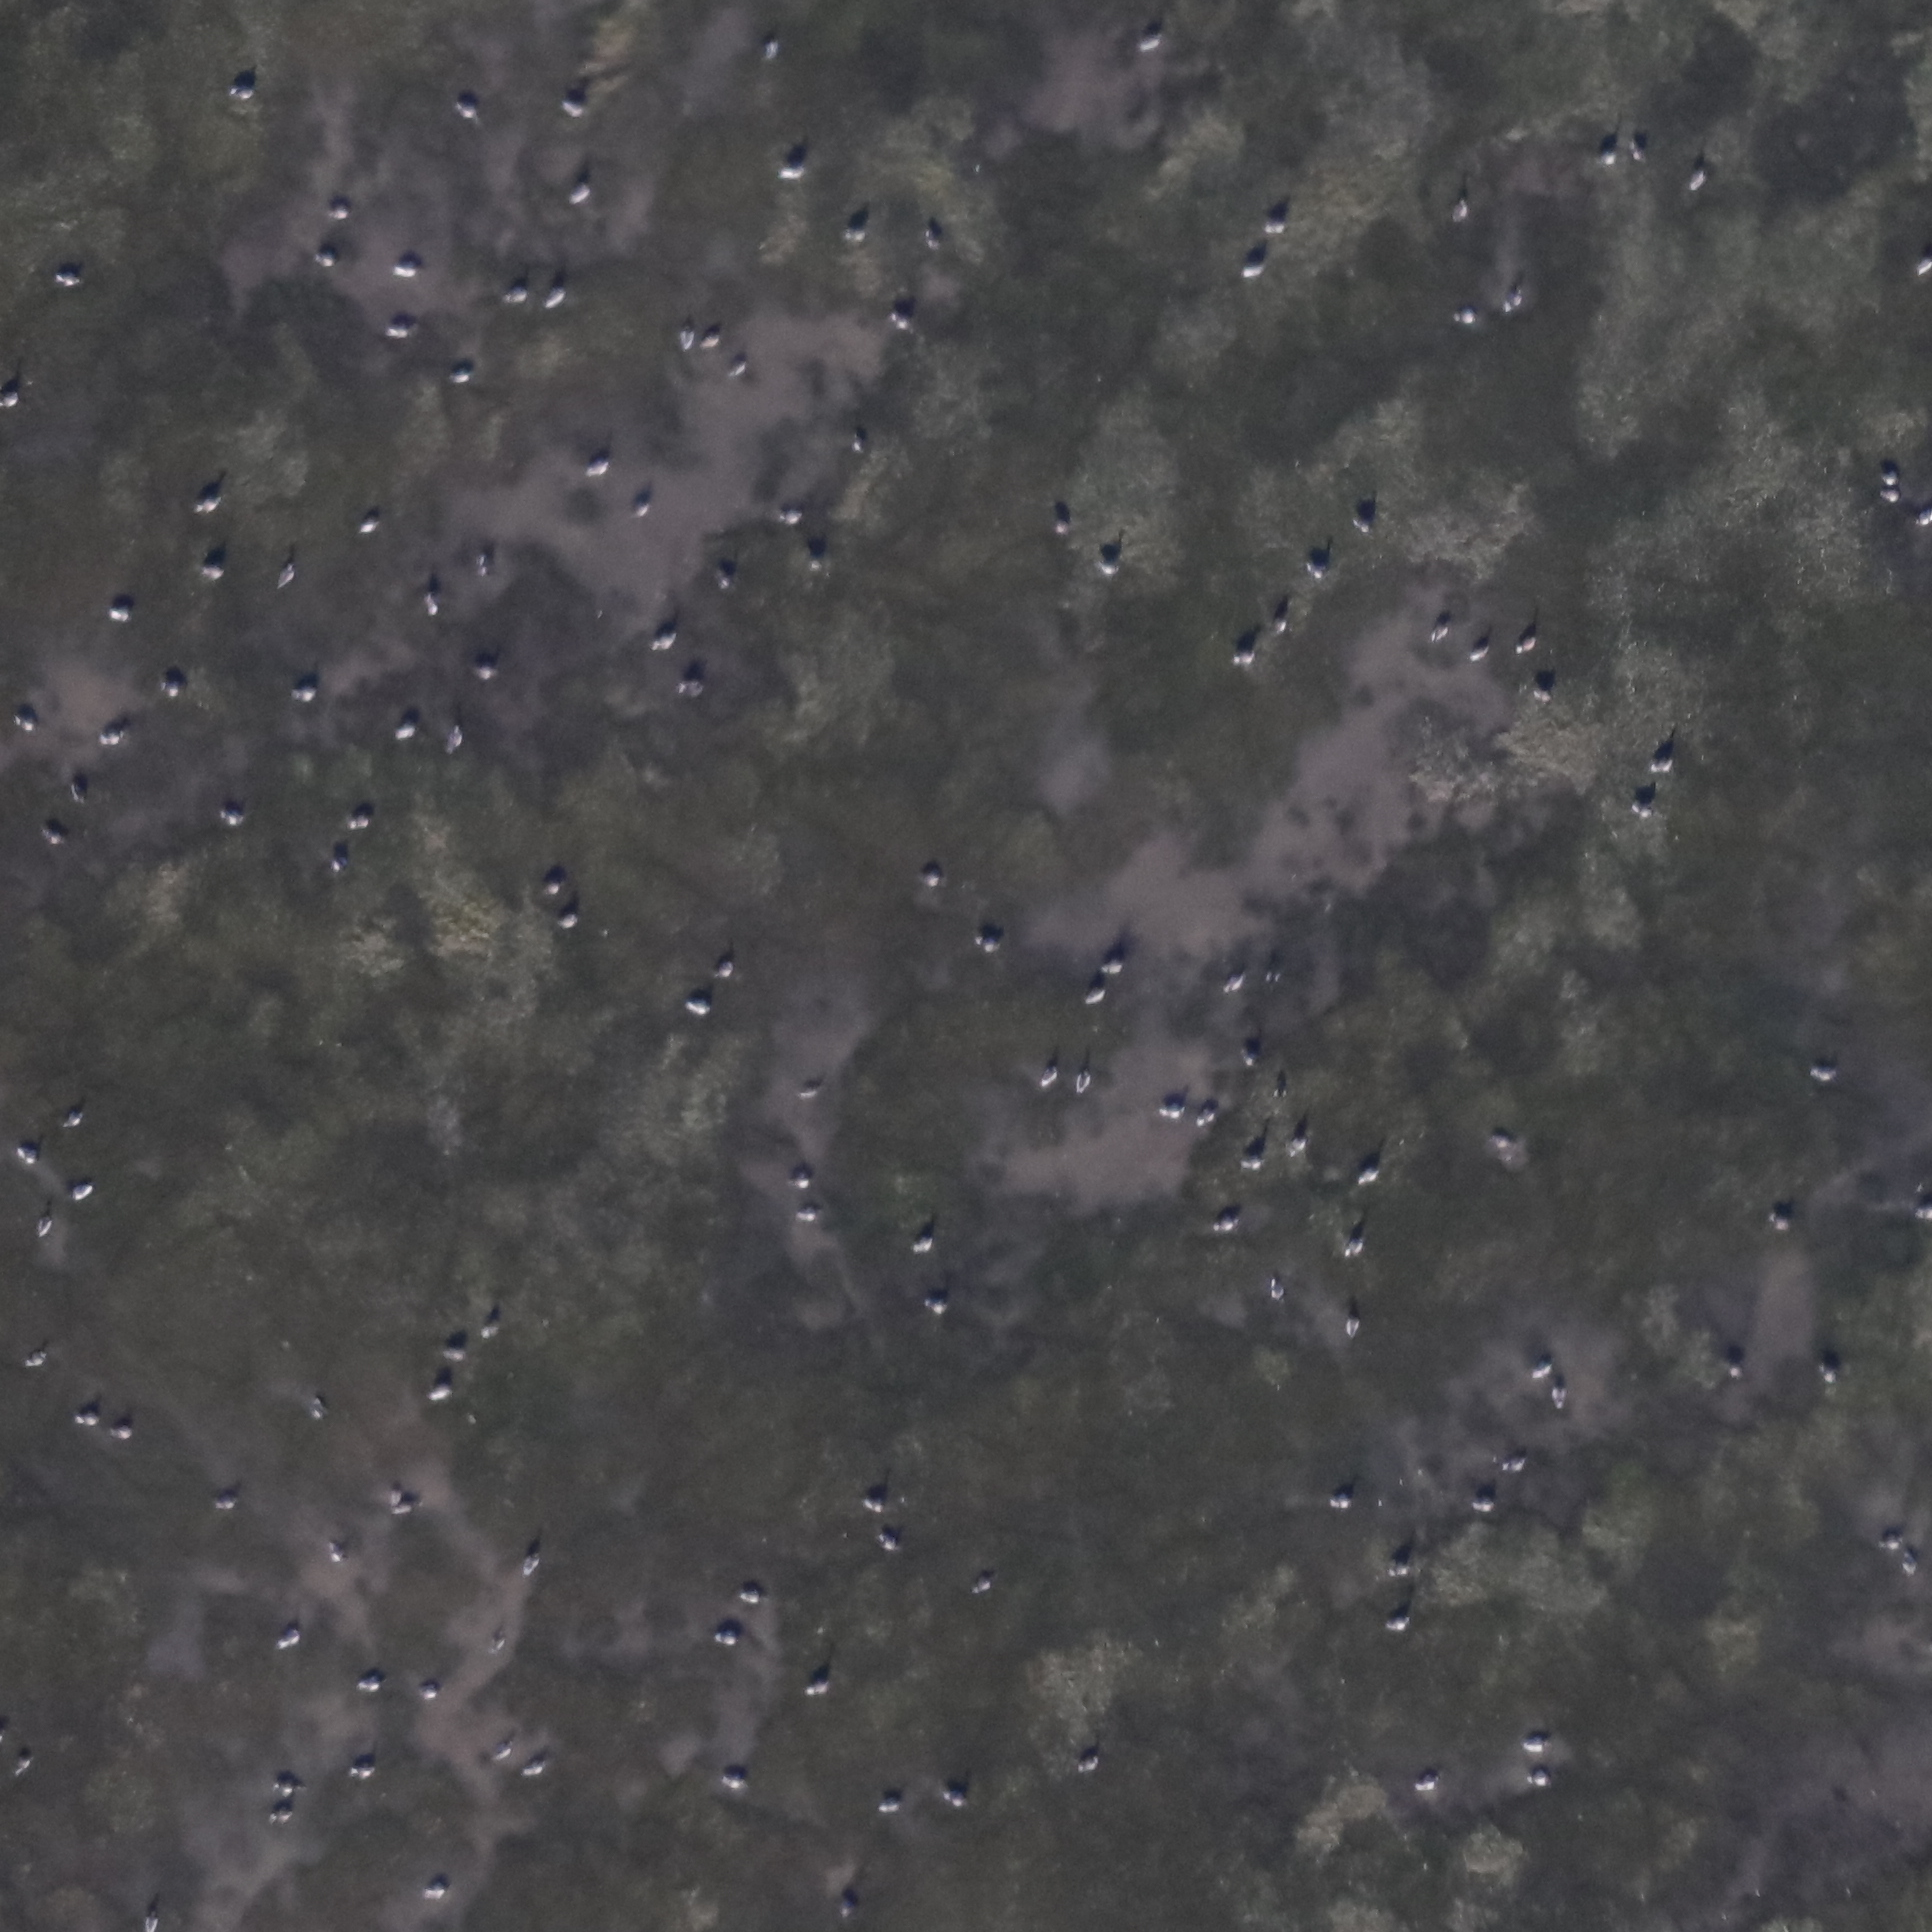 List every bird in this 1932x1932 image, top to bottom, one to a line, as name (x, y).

brant (1157, 39)
brant (769, 49)
brant (242, 94)
brant (466, 106)
brant (578, 109)
brant (1636, 154)
brant (1603, 158)
brant (779, 160)
brant (1686, 177)
brant (584, 194)
brant (348, 216)
brant (1454, 217)
brant (1276, 226)
brant (847, 236)
brant (934, 239)
brant (333, 263)
brant (1252, 272)
brant (1918, 272)
brant (415, 281)
brant (508, 287)
brant (66, 288)
brant (564, 298)
brant (1510, 312)
brant (902, 325)
brant (1468, 325)
brant (401, 330)
brant (690, 343)
brant (715, 348)
brant (740, 376)
brant (473, 379)
brant (10, 394)
brant (860, 458)
brant (600, 463)
brant (1897, 475)
brant (200, 493)
brant (1890, 504)
brant (645, 515)
brant (1067, 520)
brant (784, 521)
brant (366, 525)
brant (1374, 526)
brant (1105, 559)
brant (481, 572)
brant (1320, 572)
brant (218, 573)
brant (816, 574)
brant (298, 578)
brant (729, 588)
brant (436, 609)
brant (119, 615)
brant (1436, 621)
brant (1291, 622)
brant (658, 637)
brant (1530, 641)
brant (1478, 652)
brant (1247, 663)
brant (697, 683)
brant (173, 684)
brant (476, 685)
brant (315, 697)
brant (1538, 697)
brant (32, 725)
brant (410, 730)
brant (463, 735)
brant (124, 738)
brant (1663, 761)
brant (85, 792)
brant (1646, 809)
brant (365, 821)
brant (237, 822)
brant (52, 828)
brant (346, 861)
brant (933, 872)
brant (553, 877)
brant (574, 924)
brant (987, 938)
brant (1109, 960)
brant (733, 964)
brant (1276, 975)
brant (1102, 984)
brant (1234, 988)
brant (698, 1005)
brant (1254, 1059)
brant (1049, 1077)
brant (1090, 1081)
brant (1830, 1083)
brant (814, 1091)
brant (1283, 1093)
brant (1170, 1102)
brant (80, 1113)
brant (1211, 1113)
brant (1508, 1139)
brant (1299, 1142)
brant (35, 1156)
brant (1369, 1161)
brant (1256, 1164)
brant (801, 1178)
brant (99, 1196)
brant (52, 1211)
brant (1931, 1211)
brant (814, 1220)
brant (1783, 1226)
brant (1228, 1228)
brant (924, 1241)
brant (1357, 1251)
brant (1277, 1285)
brant (942, 1307)
brant (500, 1327)
brant (1349, 1337)
brant (454, 1355)
brant (43, 1356)
brant (1834, 1365)
brant (1545, 1366)
brant (1732, 1371)
brant (1558, 1397)
brant (444, 1400)
brant (324, 1410)
brant (93, 1420)
brant (129, 1442)
brant (1518, 1458)
brant (233, 1491)
brant (1494, 1504)
brant (393, 1505)
brant (869, 1505)
brant (1343, 1509)
brant (413, 1518)
brant (882, 1543)
brant (1894, 1547)
brant (343, 1557)
brant (540, 1557)
brant (1919, 1560)
brant (1393, 1562)
brant (976, 1582)
brant (752, 1589)
brant (1402, 1614)
brant (294, 1622)
brant (730, 1634)
brant (498, 1638)
brant (442, 1683)
brant (382, 1686)
brant (816, 1687)
brant (500, 1743)
brant (1536, 1743)
brant (34, 1760)
brant (1085, 1761)
brant (537, 1763)
brant (373, 1770)
brant (1436, 1774)
brant (286, 1776)
brant (729, 1778)
brant (1540, 1780)
brant (958, 1793)
brant (882, 1797)
brant (290, 1814)
brant (448, 1880)
brant (847, 1907)
brant (148, 1920)